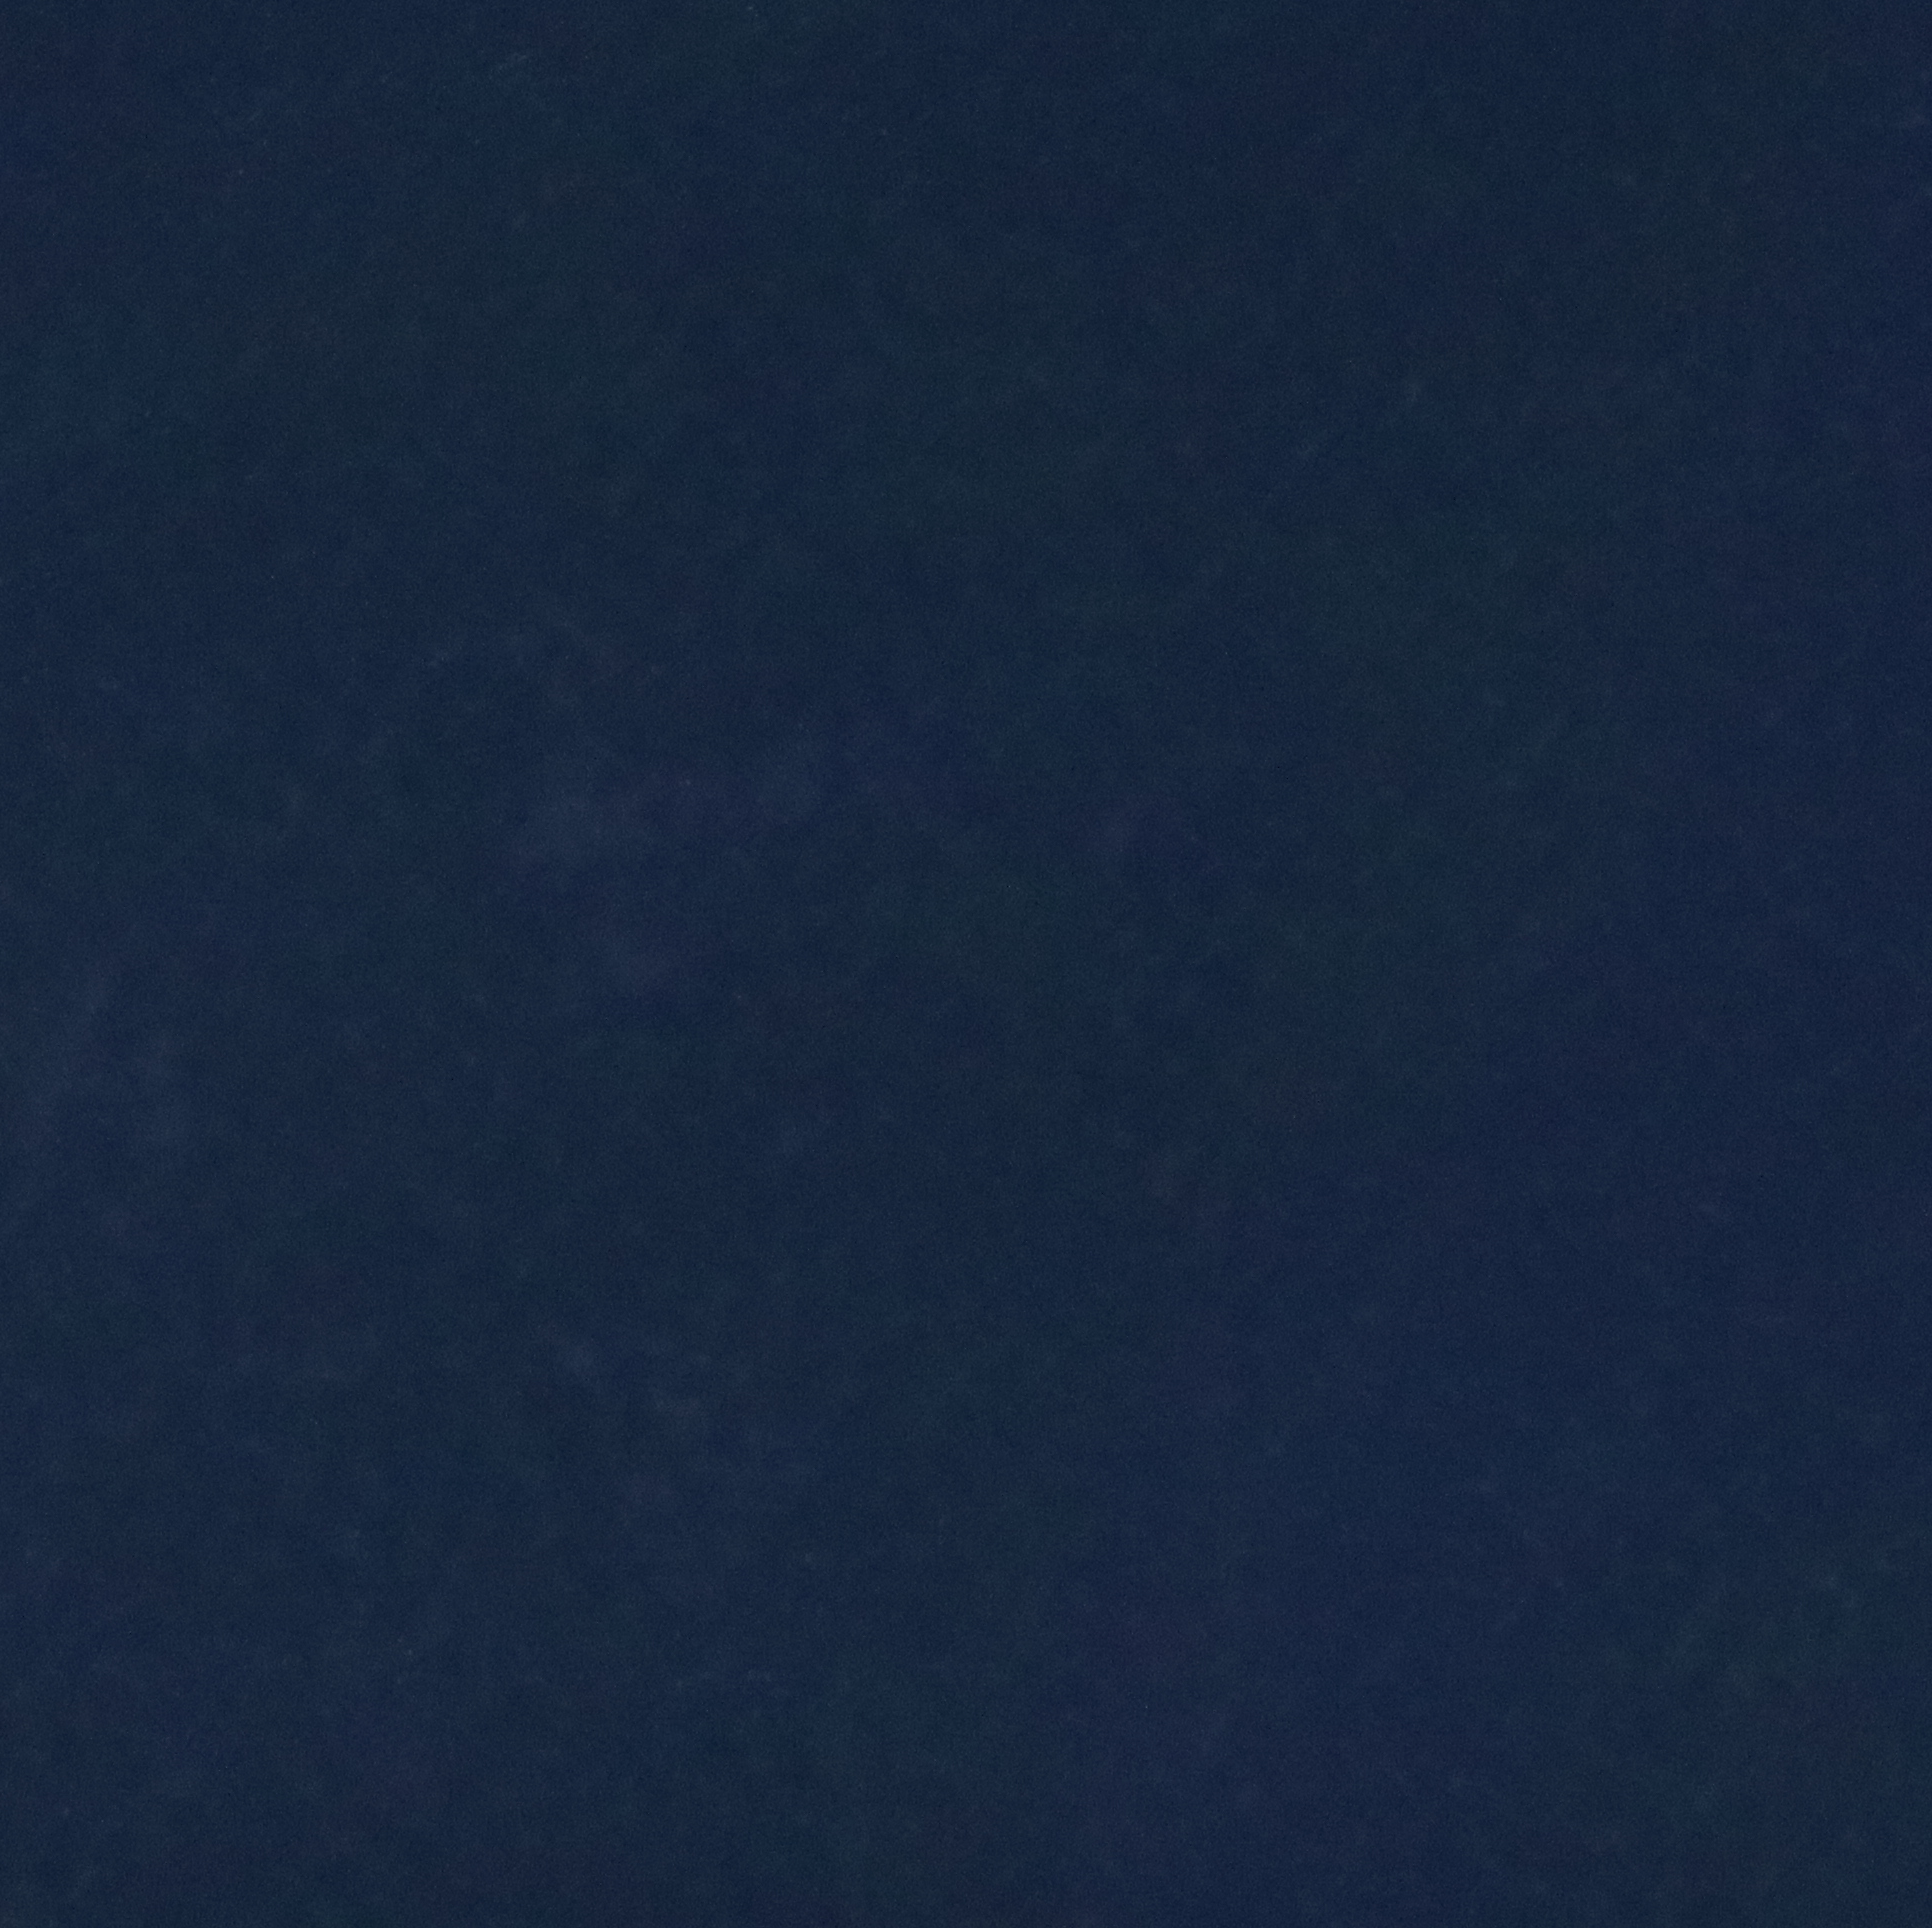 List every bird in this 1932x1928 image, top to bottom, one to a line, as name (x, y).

None